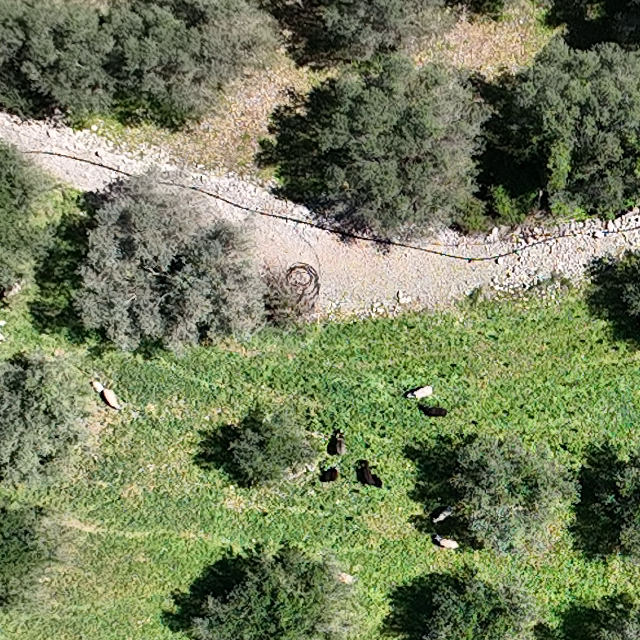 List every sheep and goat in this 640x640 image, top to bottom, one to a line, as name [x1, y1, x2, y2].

sheep [5, 280, 20, 298]
sheep [0, 320, 6, 343]
sheep [92, 382, 103, 393]
sheep [406, 385, 433, 400]
sheep [103, 389, 124, 410]
sheep [418, 405, 447, 416]
sheep [336, 429, 346, 456]
sheep [360, 459, 376, 485]
sheep [320, 466, 337, 482]
sheep [433, 511, 454, 523]
sheep [434, 534, 460, 548]
sheep [336, 570, 356, 585]